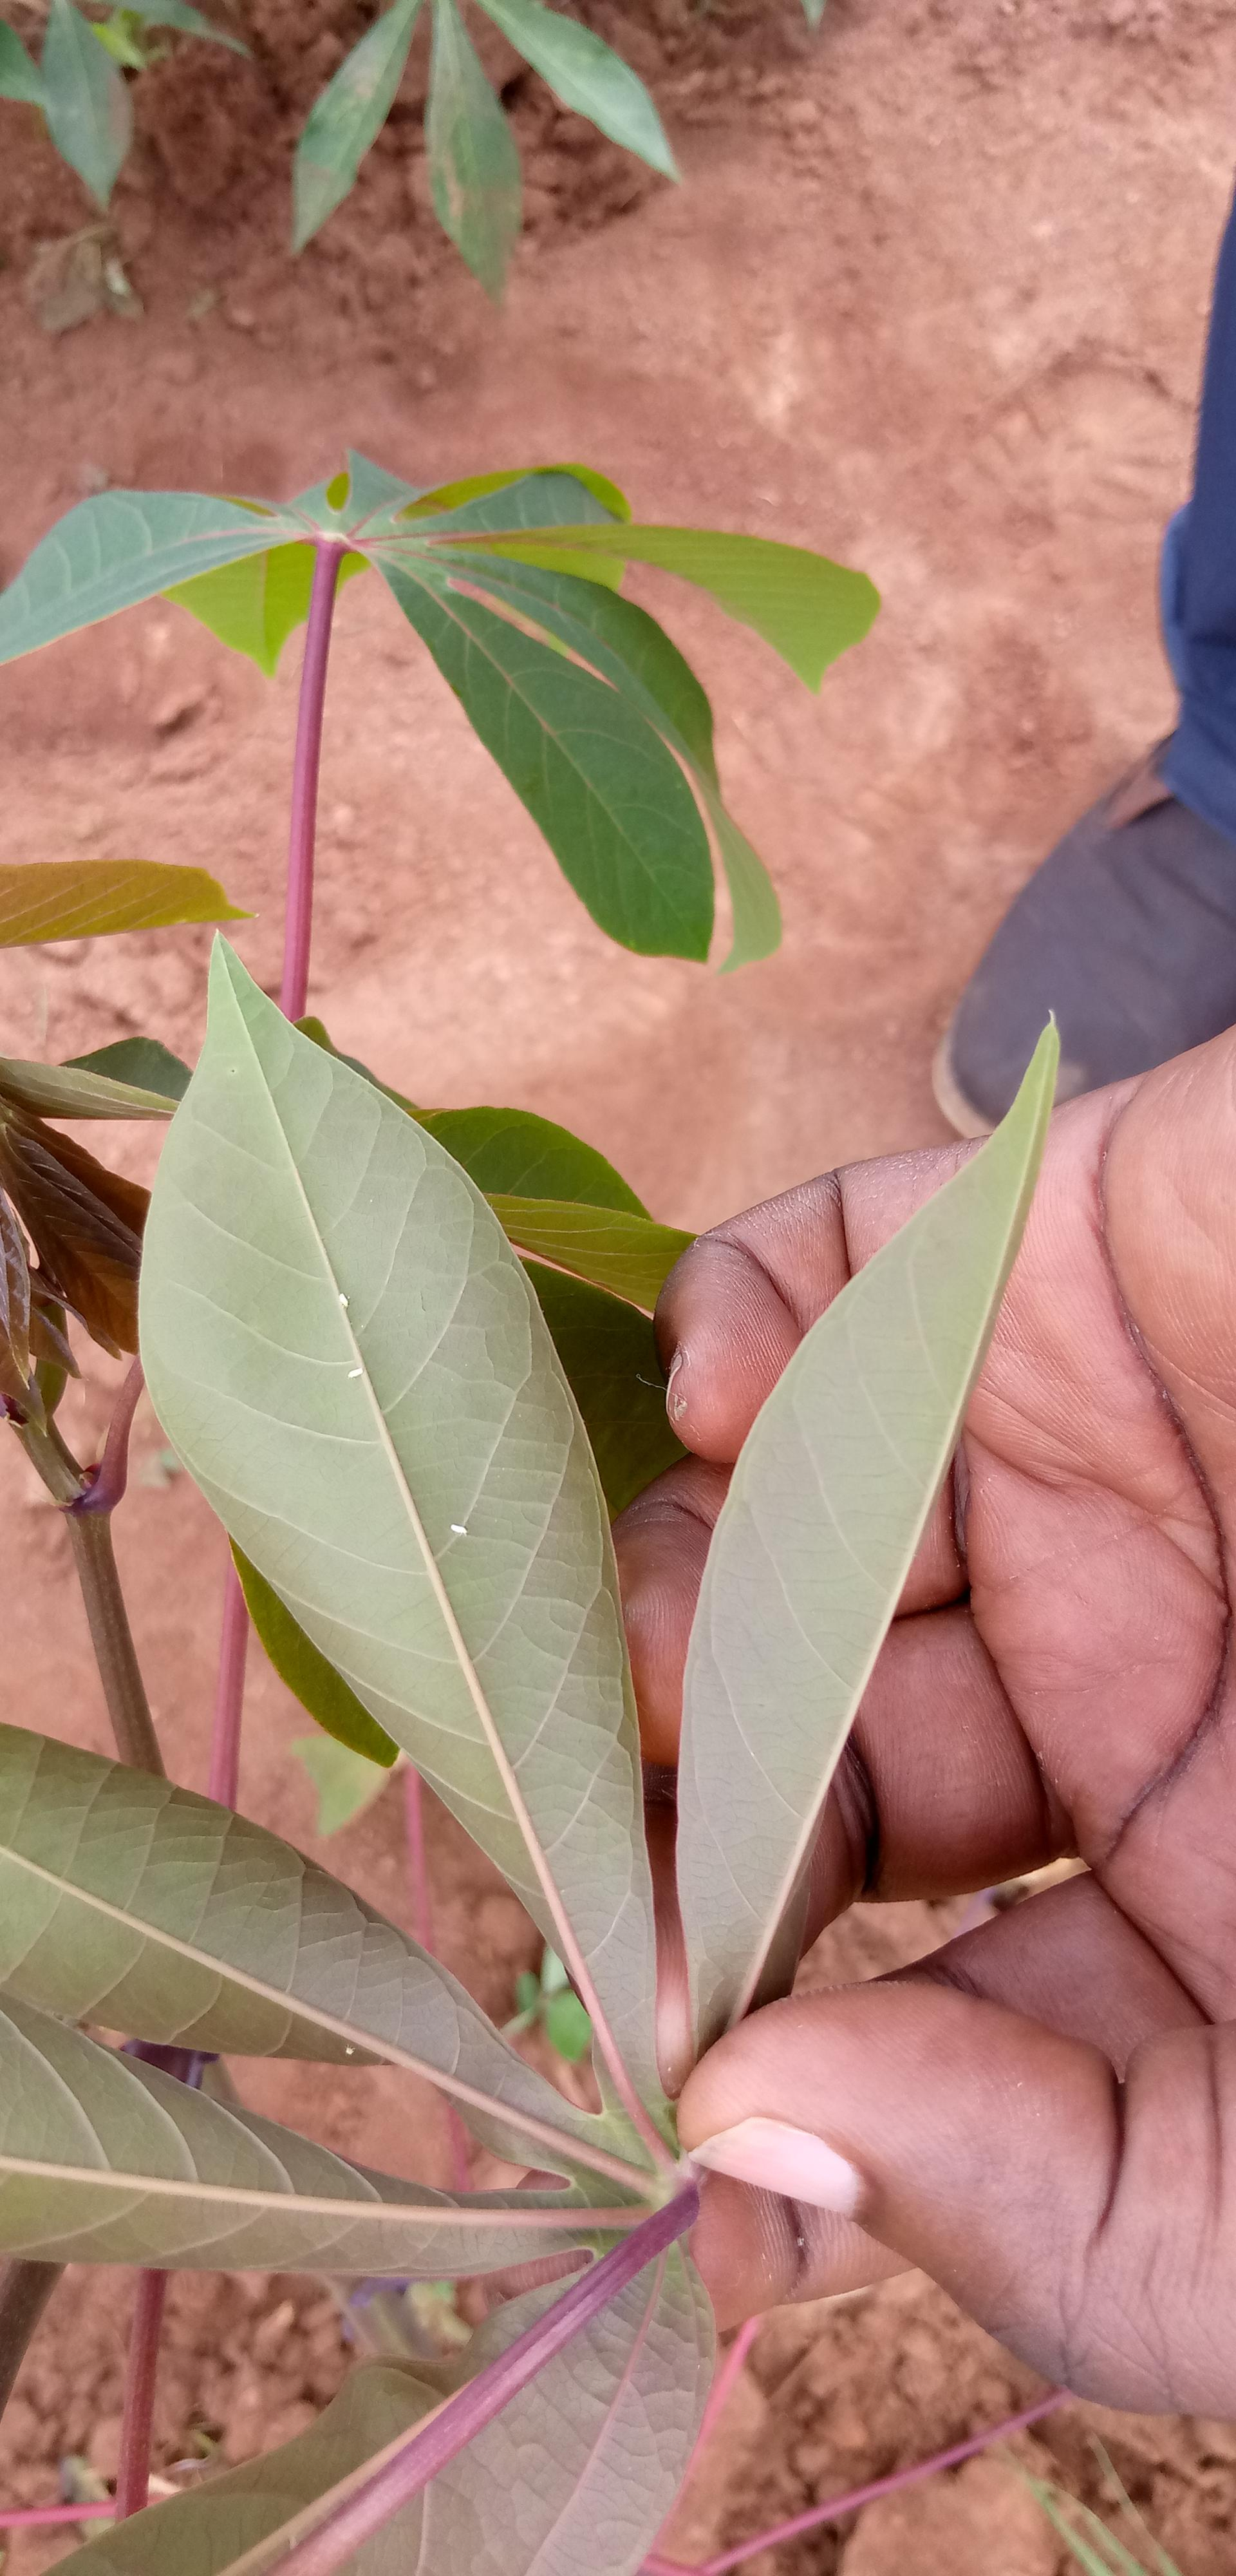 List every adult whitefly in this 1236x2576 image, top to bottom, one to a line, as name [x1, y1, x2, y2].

whitefly [323, 1269, 376, 1326]
whitefly [319, 1345, 383, 1409]
whitefly [429, 1485, 489, 1560]